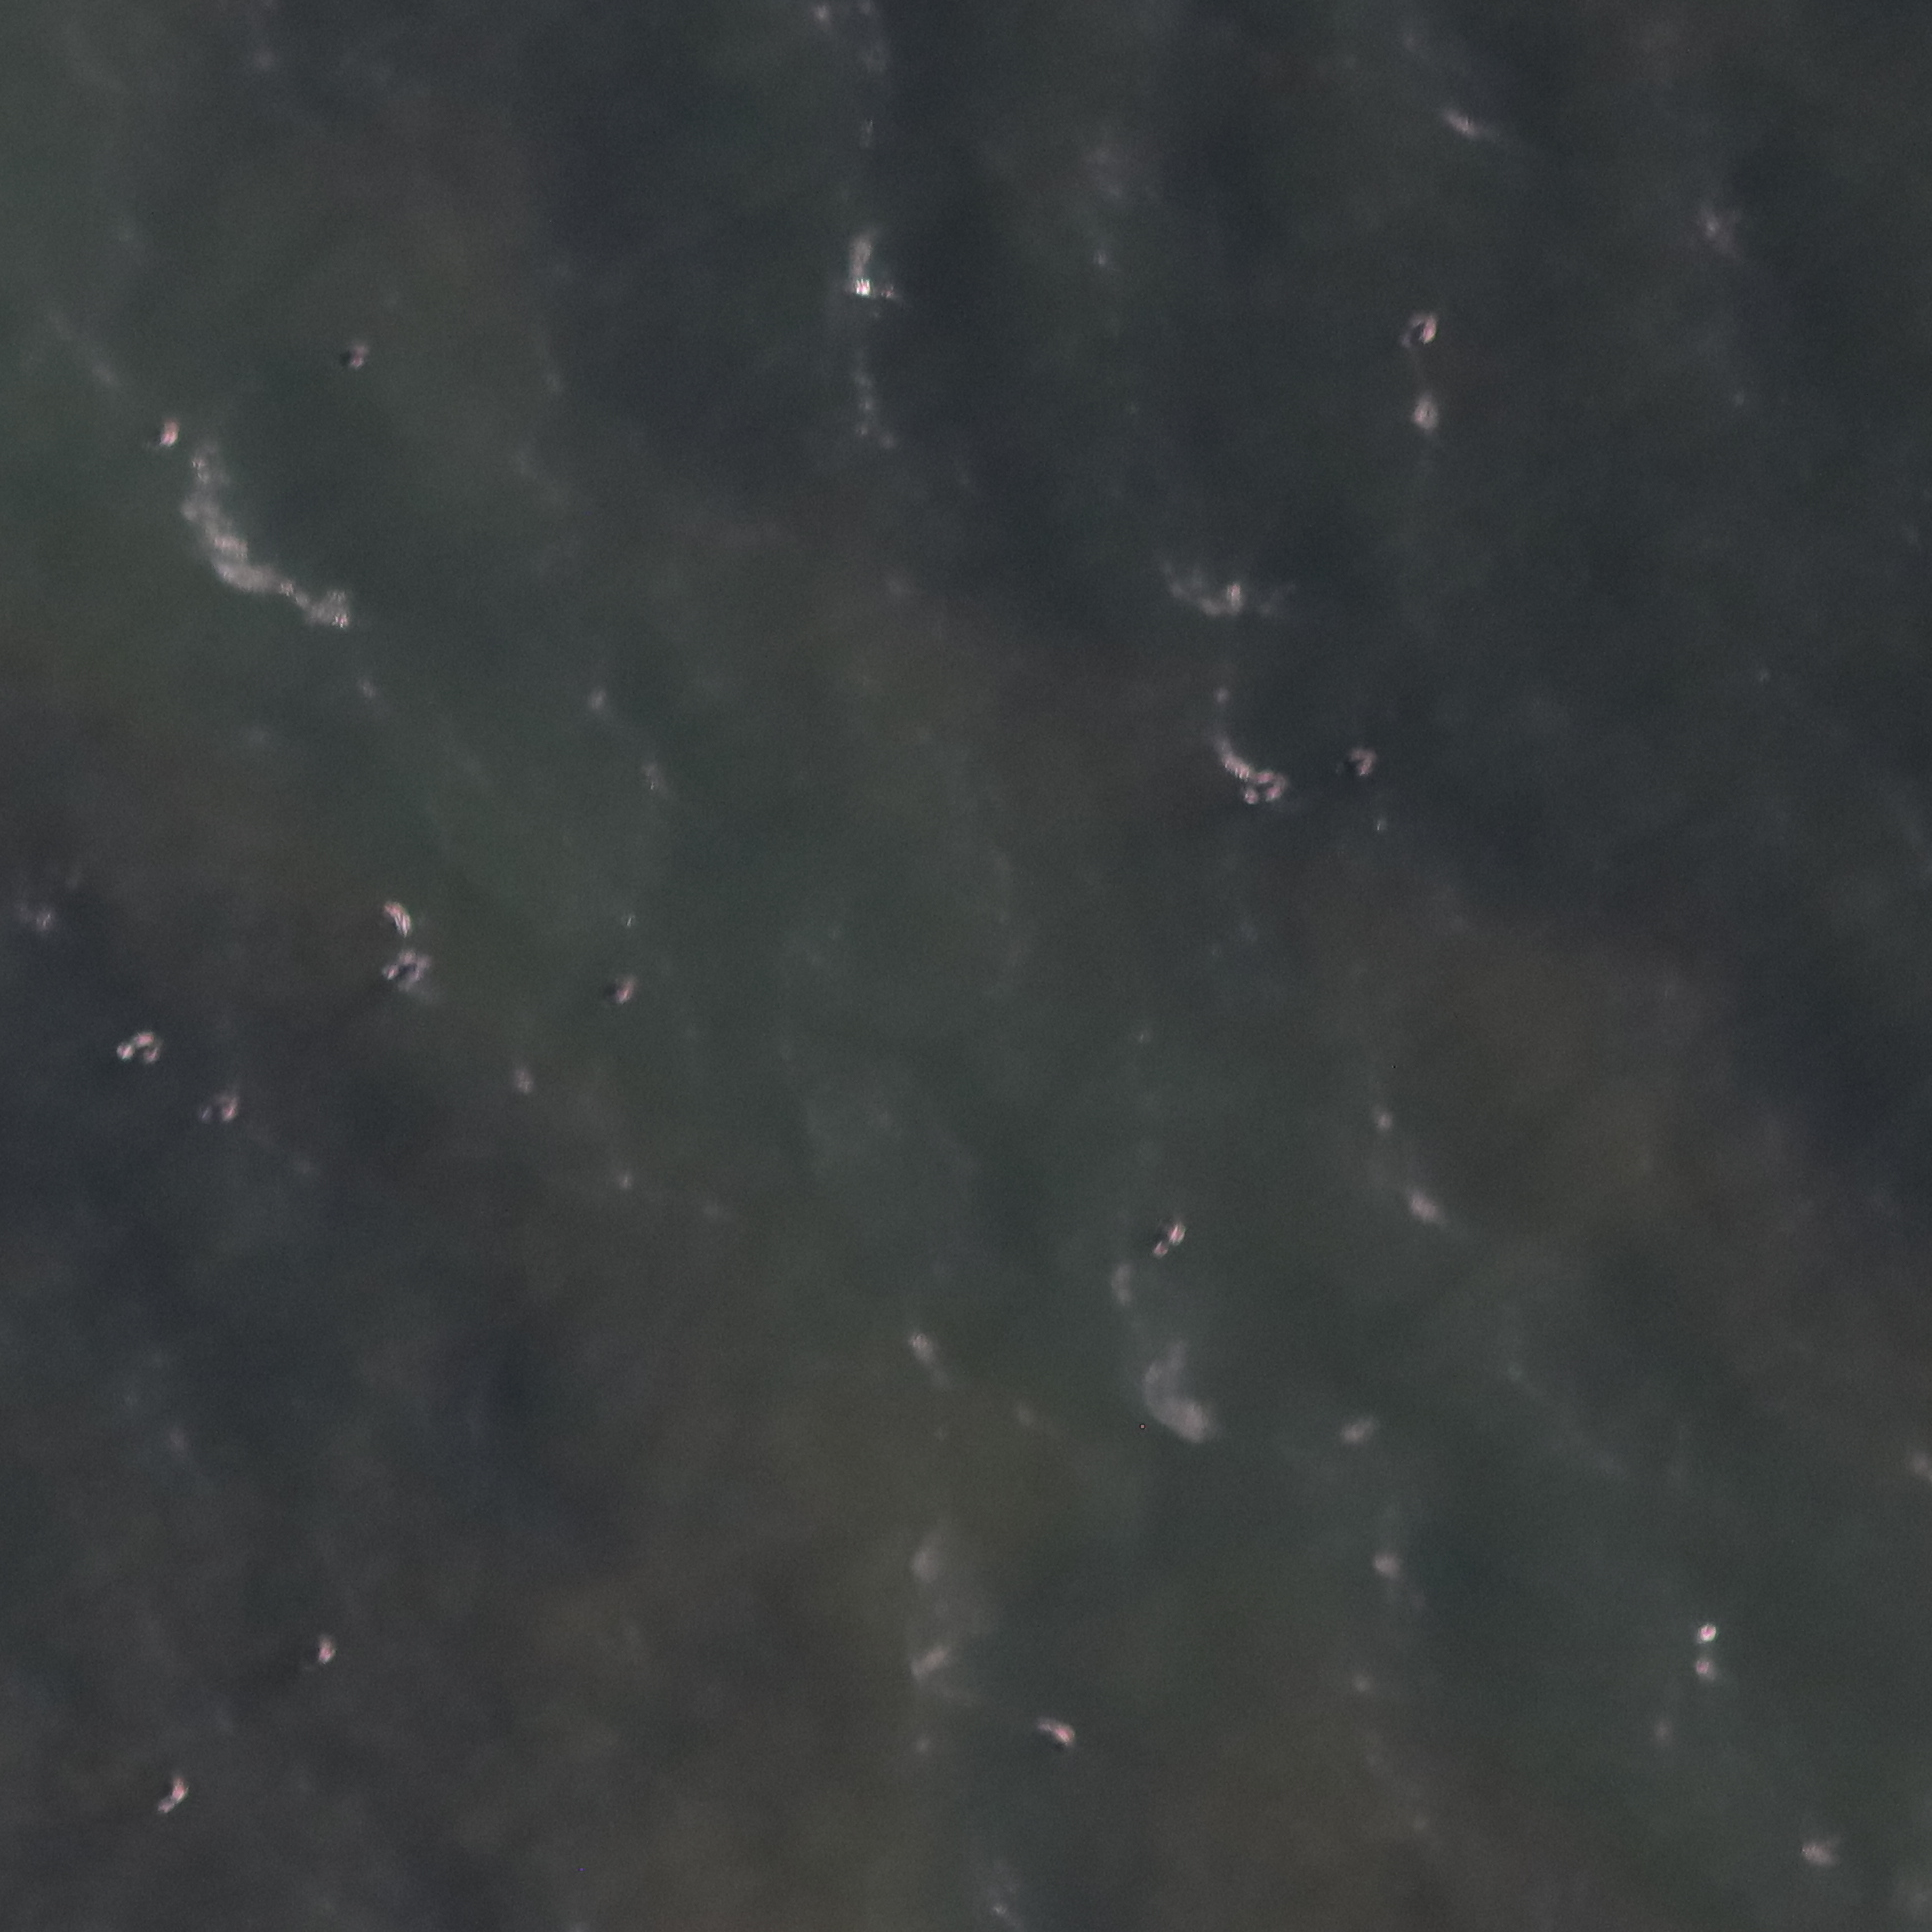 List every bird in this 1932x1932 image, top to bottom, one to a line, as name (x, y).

brant (1418, 331)
brant (350, 353)
brant (165, 430)
brant (1356, 762)
brant (1267, 787)
brant (391, 909)
brant (409, 972)
brant (621, 993)
brant (147, 1045)
brant (216, 1105)
brant (1171, 1225)
brant (318, 1654)
brant (1059, 1740)
brant (171, 1789)